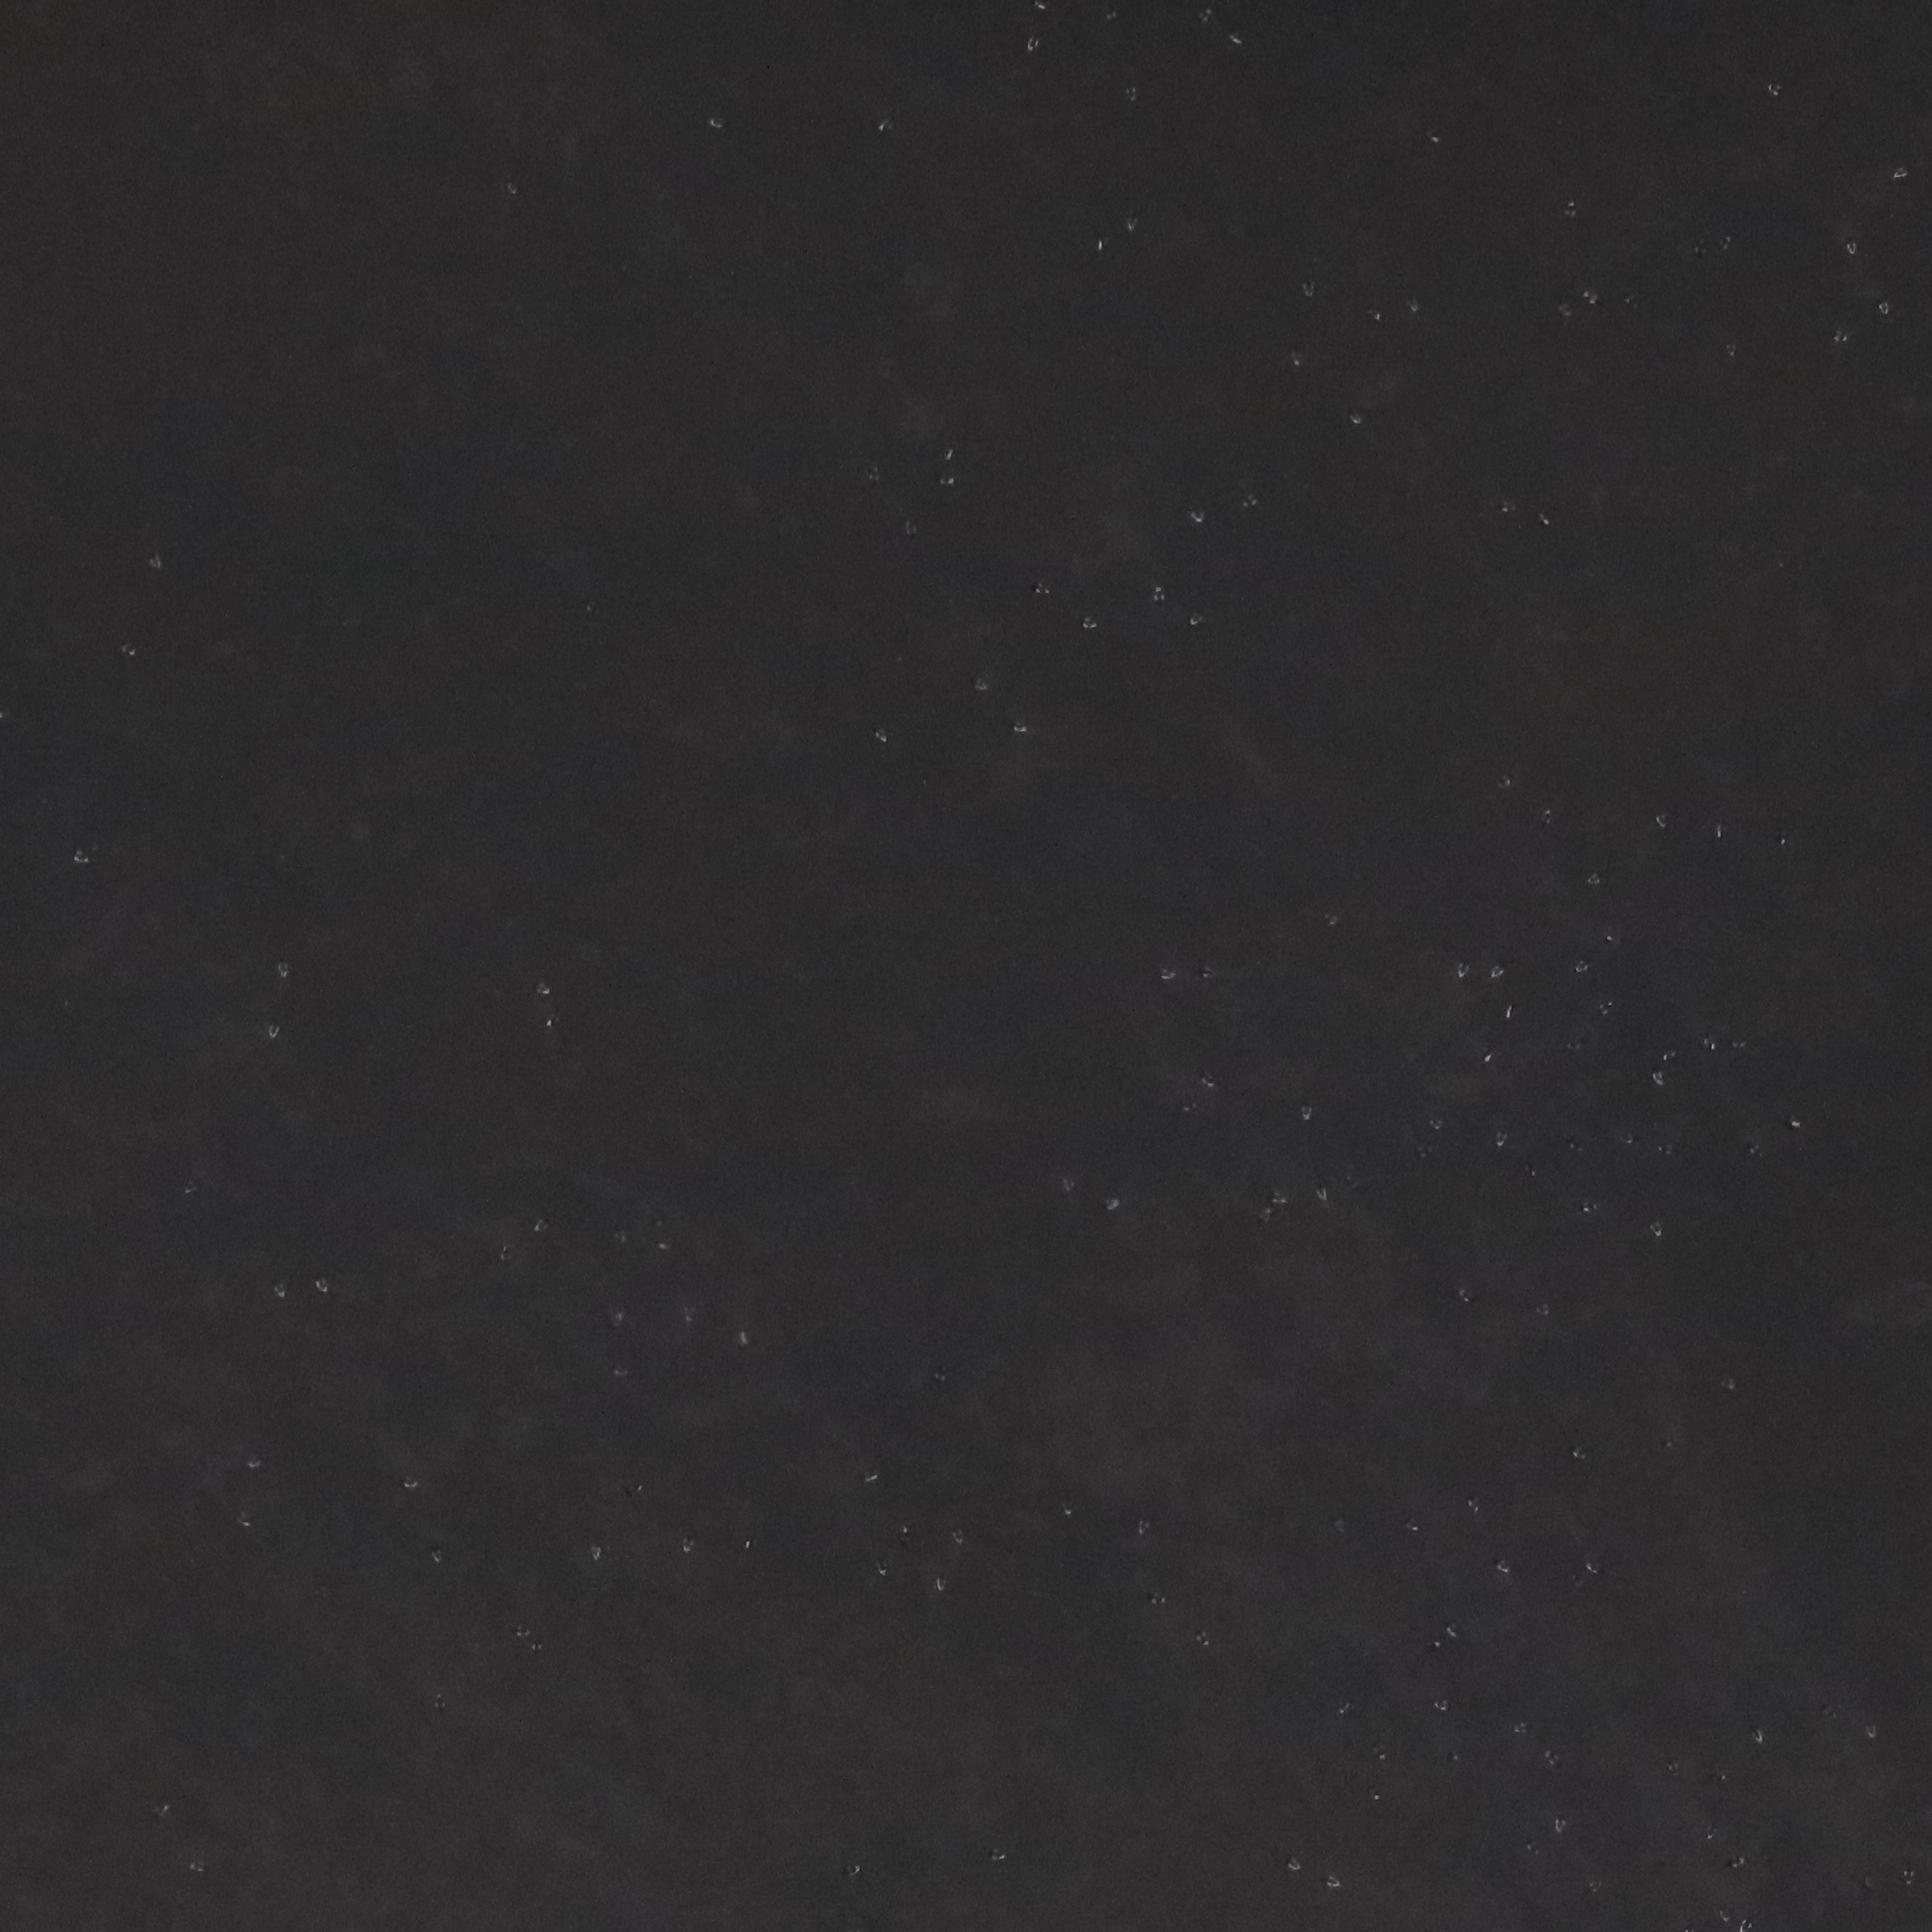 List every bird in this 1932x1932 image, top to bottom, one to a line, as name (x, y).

brant (1044, 1)
brant (1210, 17)
brant (1112, 18)
brant (1239, 41)
brant (1037, 45)
brant (1136, 92)
brant (1767, 95)
brant (884, 121)
brant (1432, 129)
brant (713, 132)
brant (1900, 170)
brant (519, 191)
brant (1566, 213)
brant (1126, 219)
brant (1111, 238)
brant (1853, 242)
brant (1728, 252)
brant (1700, 256)
brant (1297, 288)
brant (1587, 292)
brant (1640, 298)
brant (1419, 306)
brant (1562, 314)
brant (1887, 317)
brant (1367, 319)
brant (1845, 342)
brant (1289, 347)
brant (1728, 359)
brant (1359, 415)
brant (947, 461)
brant (876, 472)
brant (959, 489)
brant (1260, 512)
brant (1202, 515)
brant (1501, 516)
brant (1539, 521)
brant (918, 530)
brant (143, 559)
brant (1046, 585)
brant (1168, 590)
brant (588, 606)
brant (1092, 620)
brant (1199, 620)
brant (137, 651)
brant (976, 680)
brant (1025, 732)
brant (885, 733)
brant (1508, 784)
brant (1551, 820)
brant (1667, 827)
brant (1716, 836)
brant (1783, 838)
brant (84, 854)
brant (1593, 876)
brant (1327, 914)
brant (1612, 943)
brant (1585, 965)
brant (1200, 966)
brant (1464, 971)
brant (1163, 972)
brant (1495, 972)
brant (279, 975)
brant (542, 982)
brant (72, 1006)
brant (1605, 1007)
brant (1512, 1011)
brant (550, 1017)
brant (276, 1032)
brant (1574, 1040)
brant (1703, 1044)
brant (1736, 1044)
brant (1672, 1051)
brant (1494, 1055)
brant (1657, 1080)
brant (1209, 1089)
brant (1192, 1111)
brant (1315, 1111)
brant (1802, 1120)
brant (1440, 1123)
brant (1496, 1136)
brant (1629, 1138)
brant (1756, 1143)
brant (1668, 1149)
brant (1421, 1150)
brant (1580, 1153)
brant (1525, 1165)
brant (1062, 1186)
brant (194, 1187)
brant (1326, 1191)
brant (1588, 1197)
brant (1282, 1199)
brant (1108, 1200)
brant (1267, 1216)
brant (551, 1219)
brant (656, 1224)
brant (1649, 1227)
brant (617, 1236)
brant (668, 1250)
brant (506, 1254)
brant (272, 1284)
brant (319, 1284)
brant (1462, 1290)
brant (1546, 1305)
brant (686, 1307)
brant (614, 1316)
brant (741, 1341)
brant (619, 1373)
brant (944, 1375)
brant (1727, 1378)
brant (1669, 1443)
brant (1577, 1450)
brant (256, 1467)
brant (875, 1475)
brant (404, 1481)
brant (636, 1494)
brant (1481, 1499)
brant (1077, 1504)
brant (248, 1524)
brant (1409, 1529)
brant (1145, 1530)
brant (1354, 1530)
brant (964, 1537)
brant (910, 1538)
brant (441, 1543)
brant (691, 1543)
brant (755, 1544)
brant (592, 1562)
brant (1592, 1565)
brant (882, 1571)
brant (1507, 1573)
brant (957, 1579)
brant (1570, 1587)
brant (1167, 1598)
brant (1445, 1626)
brant (520, 1628)
brant (1208, 1638)
brant (549, 1651)
brant (1433, 1651)
brant (1441, 1701)
brant (1827, 1706)
brant (443, 1707)
brant (1350, 1712)
brant (1524, 1732)
brant (1871, 1732)
brant (1754, 1733)
brant (1385, 1740)
brant (1449, 1759)
brant (1554, 1759)
brant (1672, 1766)
brant (1722, 1775)
brant (1381, 1788)
brant (163, 1807)
brant (1566, 1817)
brant (1712, 1827)
brant (1536, 1848)
brant (1297, 1857)
brant (192, 1858)
brant (996, 1861)
brant (1747, 1861)
brant (852, 1868)
brant (1902, 1876)
brant (1870, 1883)
brant (1333, 1885)
brant (1598, 1889)
brant (1725, 1917)
brant (1741, 1920)
brant (850, 1923)
brant (1686, 1925)